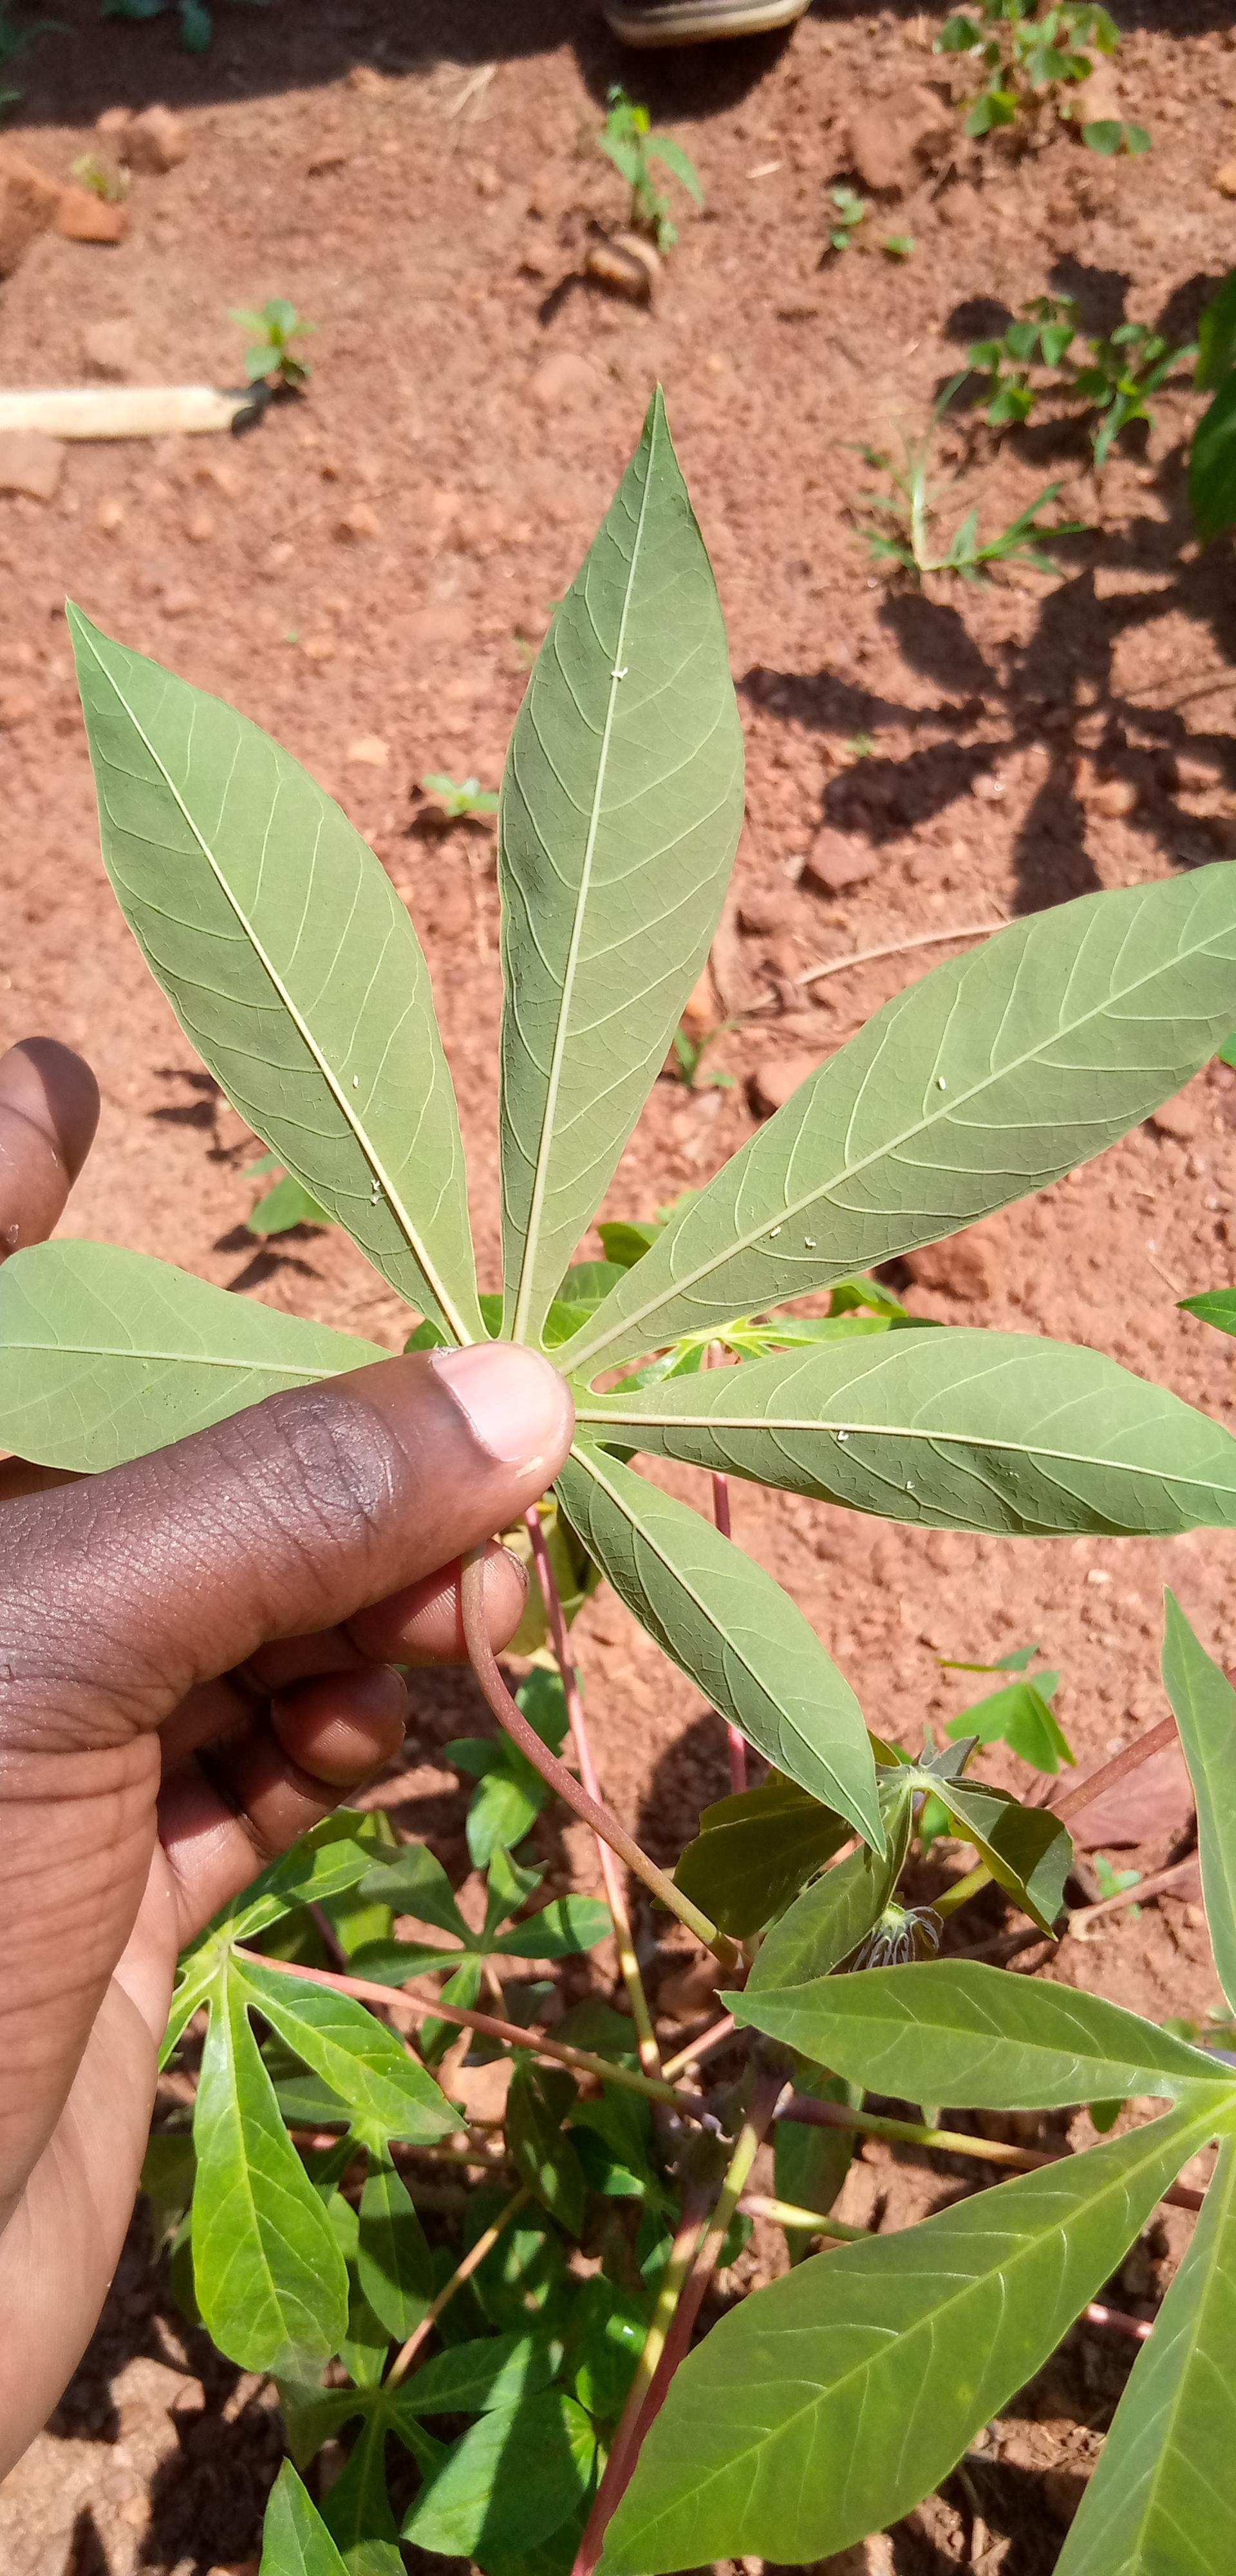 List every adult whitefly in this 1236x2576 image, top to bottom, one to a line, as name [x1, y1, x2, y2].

whitefly [604, 663, 636, 685]
whitefly [347, 1074, 365, 1091]
whitefly [932, 1075, 957, 1096]
whitefly [366, 1173, 385, 1193]
whitefly [362, 1192, 384, 1211]
whitefly [763, 1224, 787, 1241]
whitefly [800, 1233, 819, 1250]
whitefly [832, 1427, 852, 1447]
whitefly [901, 1476, 919, 1494]